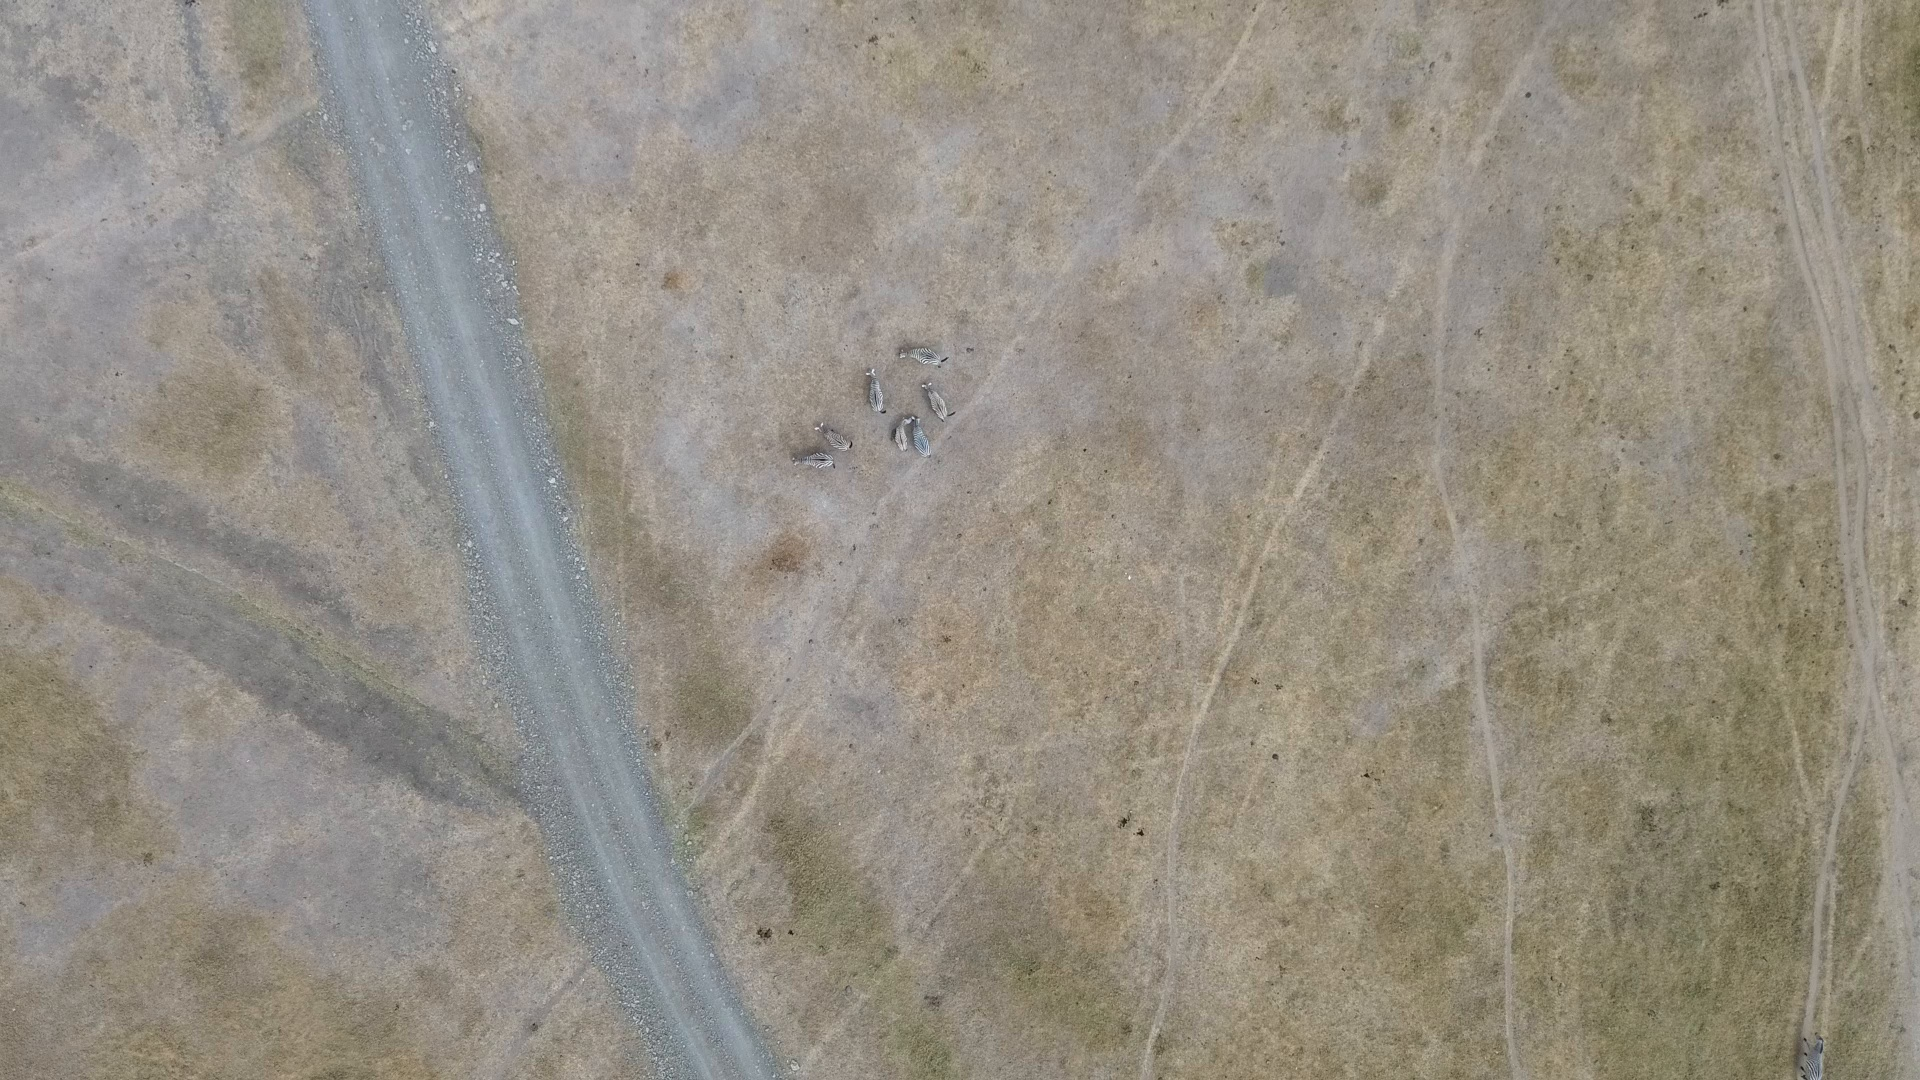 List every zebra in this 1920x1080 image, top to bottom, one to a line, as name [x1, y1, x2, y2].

zebra [898, 348, 942, 365]
zebra [865, 369, 884, 412]
zebra [921, 381, 947, 421]
zebra [893, 416, 912, 452]
zebra [912, 416, 930, 457]
zebra [814, 422, 851, 452]
zebra [791, 453, 835, 469]
zebra [1808, 1036, 1827, 1080]